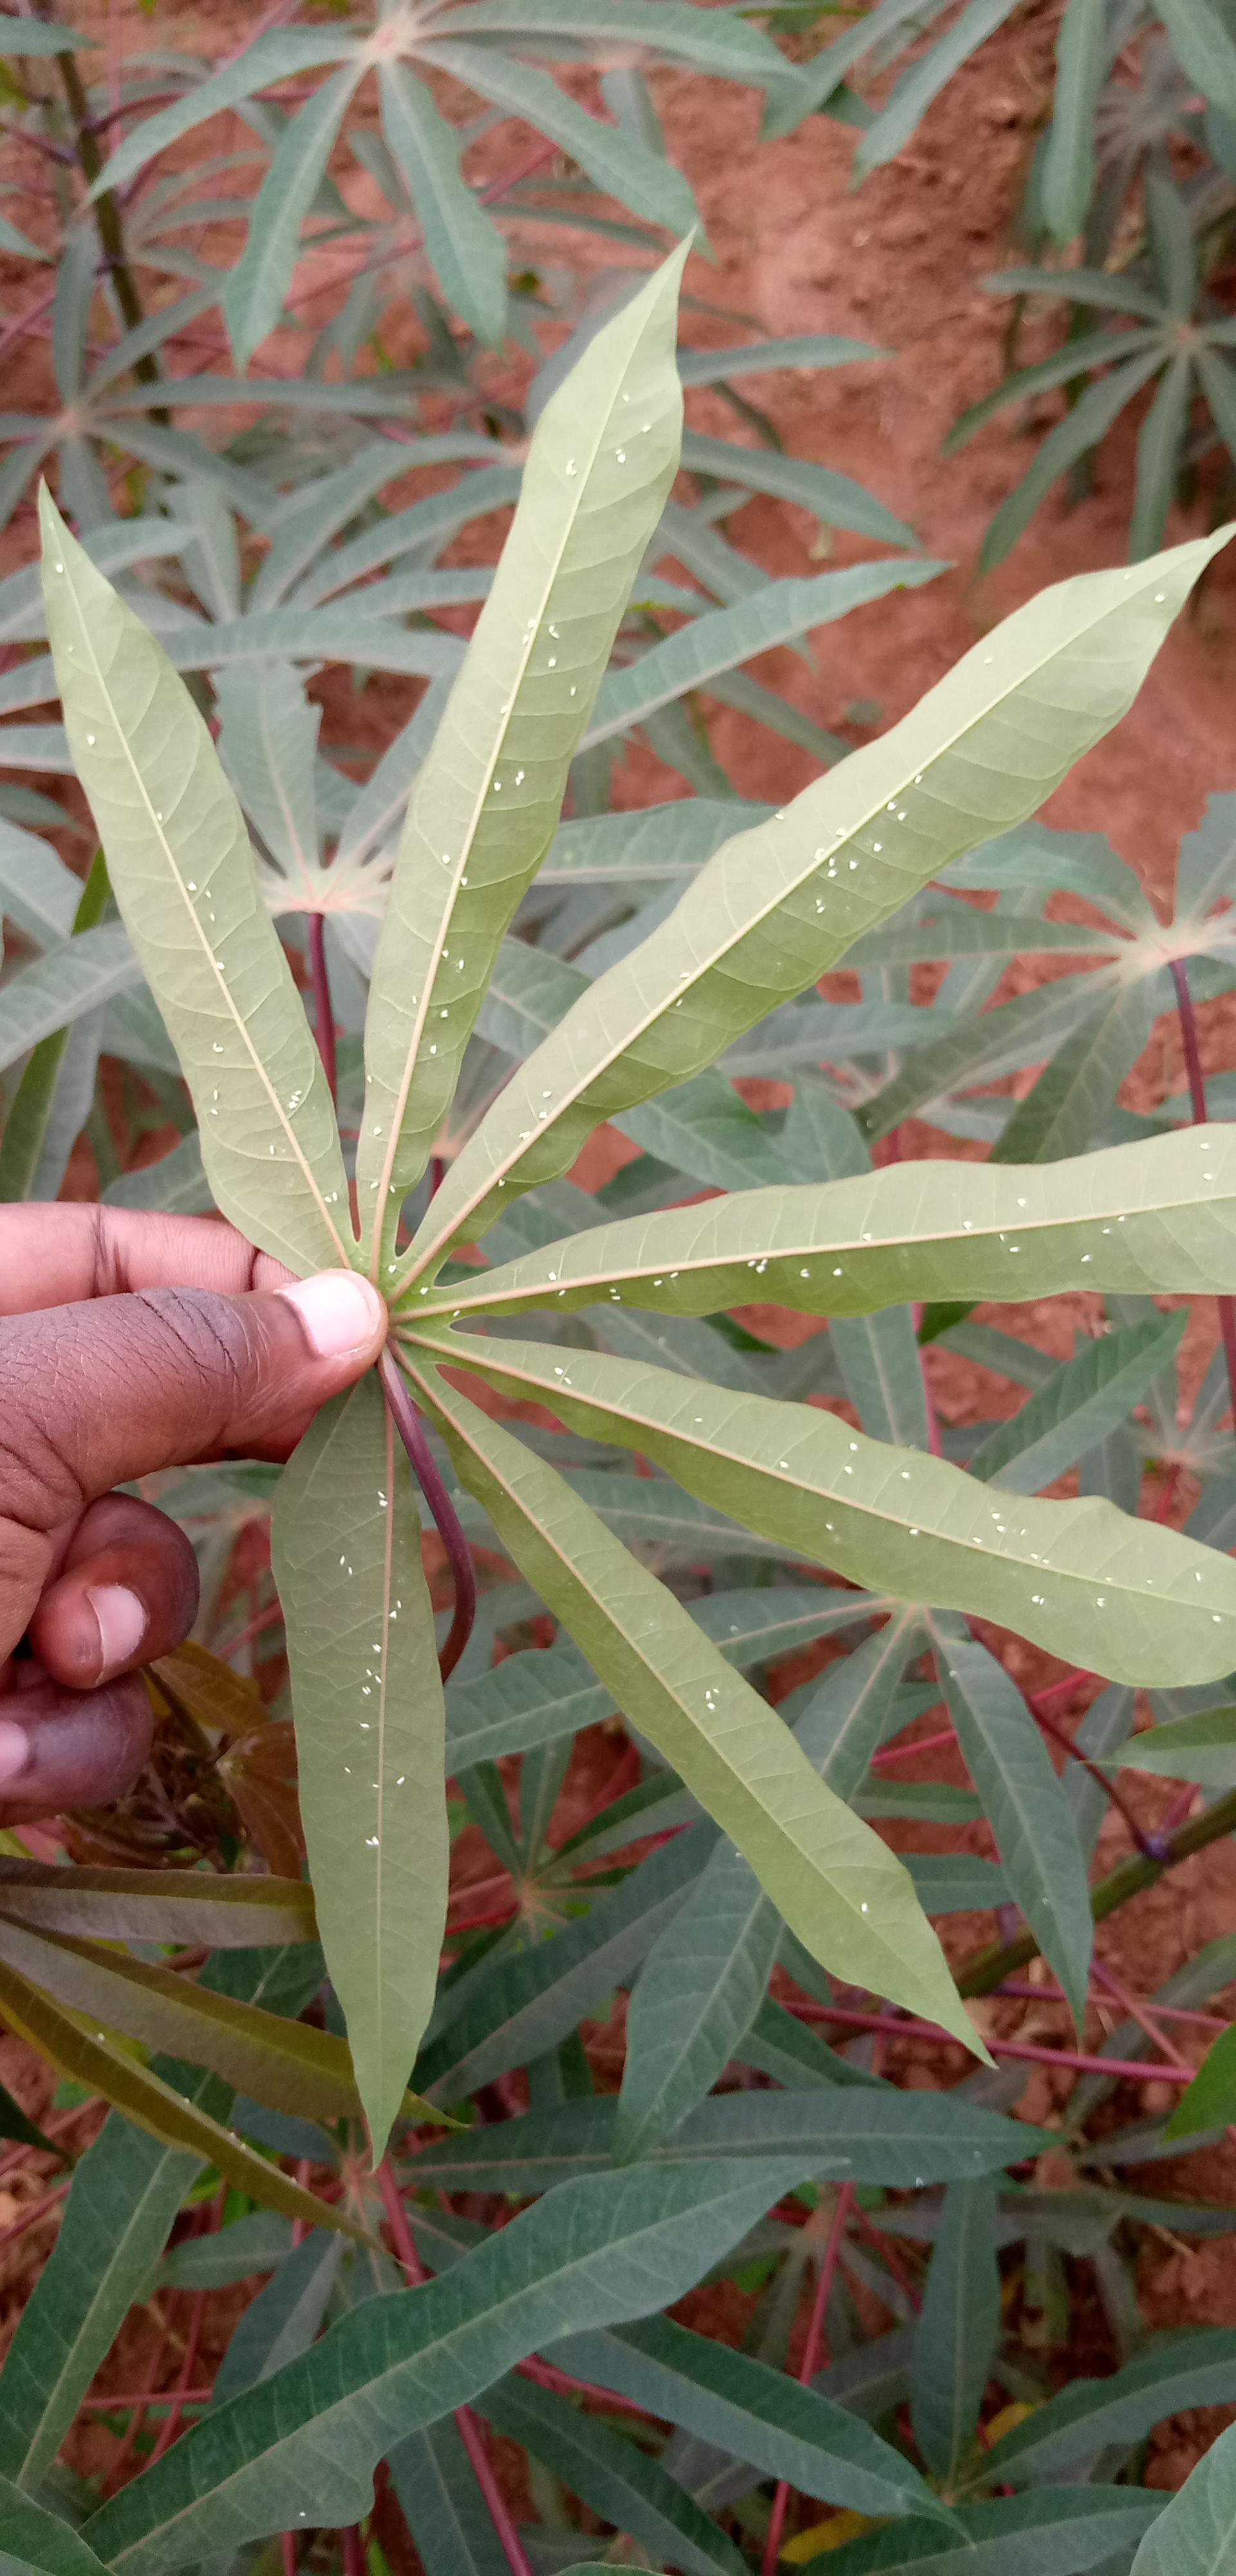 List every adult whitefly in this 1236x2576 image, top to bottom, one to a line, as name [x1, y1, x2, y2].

whitefly [640, 421, 656, 437]
whitefly [615, 453, 628, 468]
whitefly [565, 462, 574, 475]
whitefly [526, 614, 536, 631]
whitefly [525, 618, 538, 631]
whitefly [546, 623, 556, 634]
whitefly [551, 632, 563, 641]
whitefly [520, 633, 533, 647]
whitefly [547, 654, 559, 668]
whitefly [545, 656, 560, 670]
whitefly [568, 685, 577, 699]
whitefly [499, 703, 508, 716]
whitefly [518, 770, 521, 782]
whitefly [521, 770, 525, 781]
whitefly [912, 774, 924, 786]
whitefly [514, 776, 521, 788]
whitefly [492, 781, 498, 793]
whitefly [498, 781, 503, 793]
whitefly [886, 800, 900, 814]
whitefly [882, 800, 899, 811]
whitefly [896, 808, 908, 824]
whitefly [895, 809, 908, 822]
whitefly [773, 812, 785, 822]
whitefly [836, 828, 847, 832]
whitefly [836, 832, 846, 837]
whitefly [870, 840, 886, 855]
whitefly [868, 842, 886, 853]
whitefly [816, 847, 827, 853]
whitefly [440, 849, 453, 866]
whitefly [812, 851, 823, 860]
whitefly [439, 852, 456, 868]
whitefly [846, 857, 866, 874]
whitefly [844, 858, 858, 872]
whitefly [826, 868, 841, 882]
whitefly [827, 869, 841, 880]
whitefly [460, 876, 470, 889]
whitefly [203, 888, 214, 899]
whitefly [814, 896, 823, 907]
whitefly [814, 904, 827, 916]
whitefly [209, 912, 218, 923]
whitefly [439, 949, 451, 961]
whitefly [458, 958, 465, 972]
whitefly [678, 970, 693, 980]
whitefly [410, 995, 420, 1007]
whitefly [440, 1009, 449, 1014]
whitefly [440, 1014, 450, 1019]
whitefly [211, 1041, 218, 1050]
whitefly [428, 1043, 438, 1056]
whitefly [214, 1046, 227, 1054]
whitefly [365, 1073, 374, 1084]
whitefly [212, 1088, 220, 1102]
whitefly [294, 1089, 304, 1096]
whitefly [540, 1090, 554, 1101]
whitefly [289, 1093, 301, 1102]
whitefly [288, 1099, 300, 1110]
whitefly [209, 1107, 220, 1118]
whitefly [538, 1110, 550, 1115]
whitefly [538, 1115, 550, 1120]
whitefly [373, 1123, 383, 1138]
whitefly [371, 1124, 384, 1139]
whitefly [518, 1129, 533, 1142]
whitefly [1198, 1139, 1212, 1154]
whitefly [267, 1143, 278, 1157]
whitefly [1201, 1170, 1213, 1184]
whitefly [1200, 1171, 1215, 1185]
whitefly [497, 1177, 508, 1191]
whitefly [366, 1180, 381, 1190]
whitefly [389, 1184, 398, 1195]
whitefly [331, 1189, 341, 1204]
whitefly [1016, 1193, 1027, 1209]
whitefly [322, 1195, 332, 1205]
whitefly [1015, 1195, 1029, 1209]
whitefly [962, 1217, 973, 1231]
whitefly [961, 1218, 975, 1231]
whitefly [1101, 1227, 1111, 1239]
whitefly [861, 1231, 873, 1236]
whitefly [861, 1236, 872, 1242]
whitefly [1007, 1244, 1023, 1255]
whitefly [1079, 1253, 1093, 1265]
whitefly [760, 1257, 770, 1265]
whitefly [796, 1259, 812, 1285]
whitefly [745, 1260, 757, 1269]
whitefly [388, 1264, 393, 1273]
whitefly [391, 1264, 397, 1274]
whitefly [830, 1265, 844, 1281]
whitefly [796, 1266, 813, 1287]
whitefly [547, 1269, 559, 1283]
whitefly [546, 1269, 561, 1285]
whitefly [668, 1271, 683, 1280]
whitefly [651, 1279, 665, 1289]
whitefly [418, 1284, 431, 1297]
whitefly [417, 1285, 433, 1298]
whitefly [605, 1287, 619, 1296]
whitefly [556, 1287, 569, 1299]
whitefly [608, 1294, 626, 1302]
whitefly [451, 1307, 462, 1320]
whitefly [552, 1365, 566, 1376]
whitefly [562, 1375, 574, 1387]
whitefly [691, 1414, 706, 1426]
whitefly [846, 1441, 864, 1455]
whitefly [777, 1459, 796, 1473]
whitefly [842, 1463, 856, 1476]
whitefly [897, 1470, 915, 1482]
whitefly [375, 1488, 389, 1499]
whitefly [377, 1499, 390, 1509]
whitefly [989, 1508, 1004, 1524]
whitefly [822, 1521, 838, 1532]
whitefly [992, 1522, 1008, 1538]
whitefly [906, 1525, 921, 1539]
whitefly [971, 1535, 982, 1545]
whitefly [1029, 1550, 1040, 1562]
whitefly [339, 1554, 346, 1565]
whitefly [347, 1566, 355, 1577]
whitefly [1194, 1567, 1203, 1586]
whitefly [1095, 1590, 1110, 1614]
whitefly [1028, 1591, 1042, 1605]
whitefly [1094, 1595, 1111, 1612]
whitefly [397, 1598, 403, 1611]
whitefly [388, 1607, 398, 1620]
whitefly [1210, 1613, 1223, 1625]
whitefly [371, 1643, 380, 1653]
whitefly [375, 1643, 383, 1651]
whitefly [364, 1667, 372, 1677]
whitefly [374, 1674, 383, 1685]
whitefly [366, 1685, 372, 1694]
whitefly [360, 1686, 369, 1696]
whitefly [703, 1687, 714, 1700]
whitefly [702, 1700, 718, 1712]
whitefly [359, 1721, 371, 1730]
whitefly [343, 1766, 352, 1774]
whitefly [393, 1776, 406, 1786]
whitefly [370, 1783, 382, 1790]
whitefly [371, 1835, 383, 1848]
whitefly [361, 1835, 373, 1847]
whitefly [858, 1901, 873, 1915]